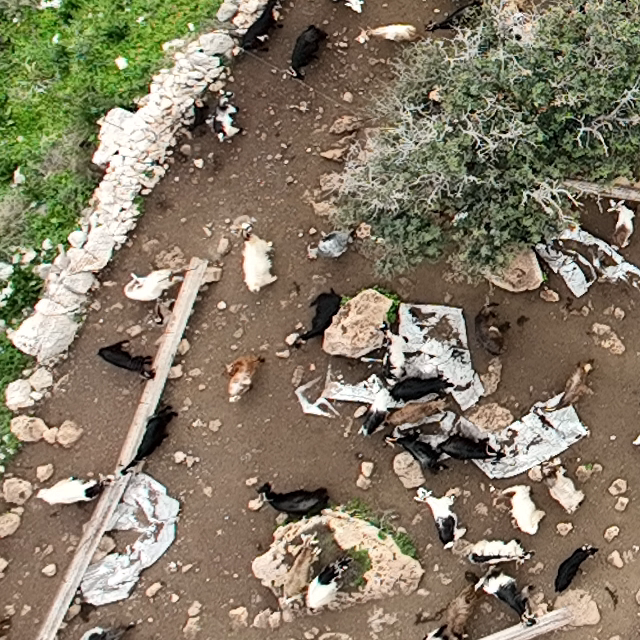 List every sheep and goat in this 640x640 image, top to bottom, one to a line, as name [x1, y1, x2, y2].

goat [243, 0, 283, 52]
goat [311, 0, 365, 15]
goat [425, 0, 492, 30]
goat [355, 24, 414, 44]
goat [288, 26, 327, 81]
goat [214, 91, 242, 139]
goat [183, 99, 209, 133]
goat [608, 199, 635, 248]
goat [240, 221, 278, 295]
goat [318, 228, 353, 259]
goat [122, 267, 195, 303]
goat [296, 288, 341, 348]
goat [472, 301, 510, 356]
goat [378, 320, 408, 384]
goat [97, 339, 156, 382]
goat [223, 354, 264, 404]
goat [532, 358, 593, 419]
goat [391, 377, 453, 402]
goat [358, 388, 392, 438]
goat [384, 393, 447, 427]
goat [120, 406, 177, 477]
goat [383, 432, 448, 473]
goat [435, 432, 506, 461]
goat [538, 461, 584, 515]
goat [37, 478, 104, 507]
goat [255, 483, 329, 517]
goat [412, 486, 467, 550]
goat [504, 488, 539, 536]
goat [468, 541, 536, 566]
goat [554, 545, 598, 595]
goat [307, 557, 351, 608]
goat [480, 569, 537, 627]
goat [447, 584, 479, 637]
goat [81, 622, 108, 639]
goat [423, 623, 445, 639]